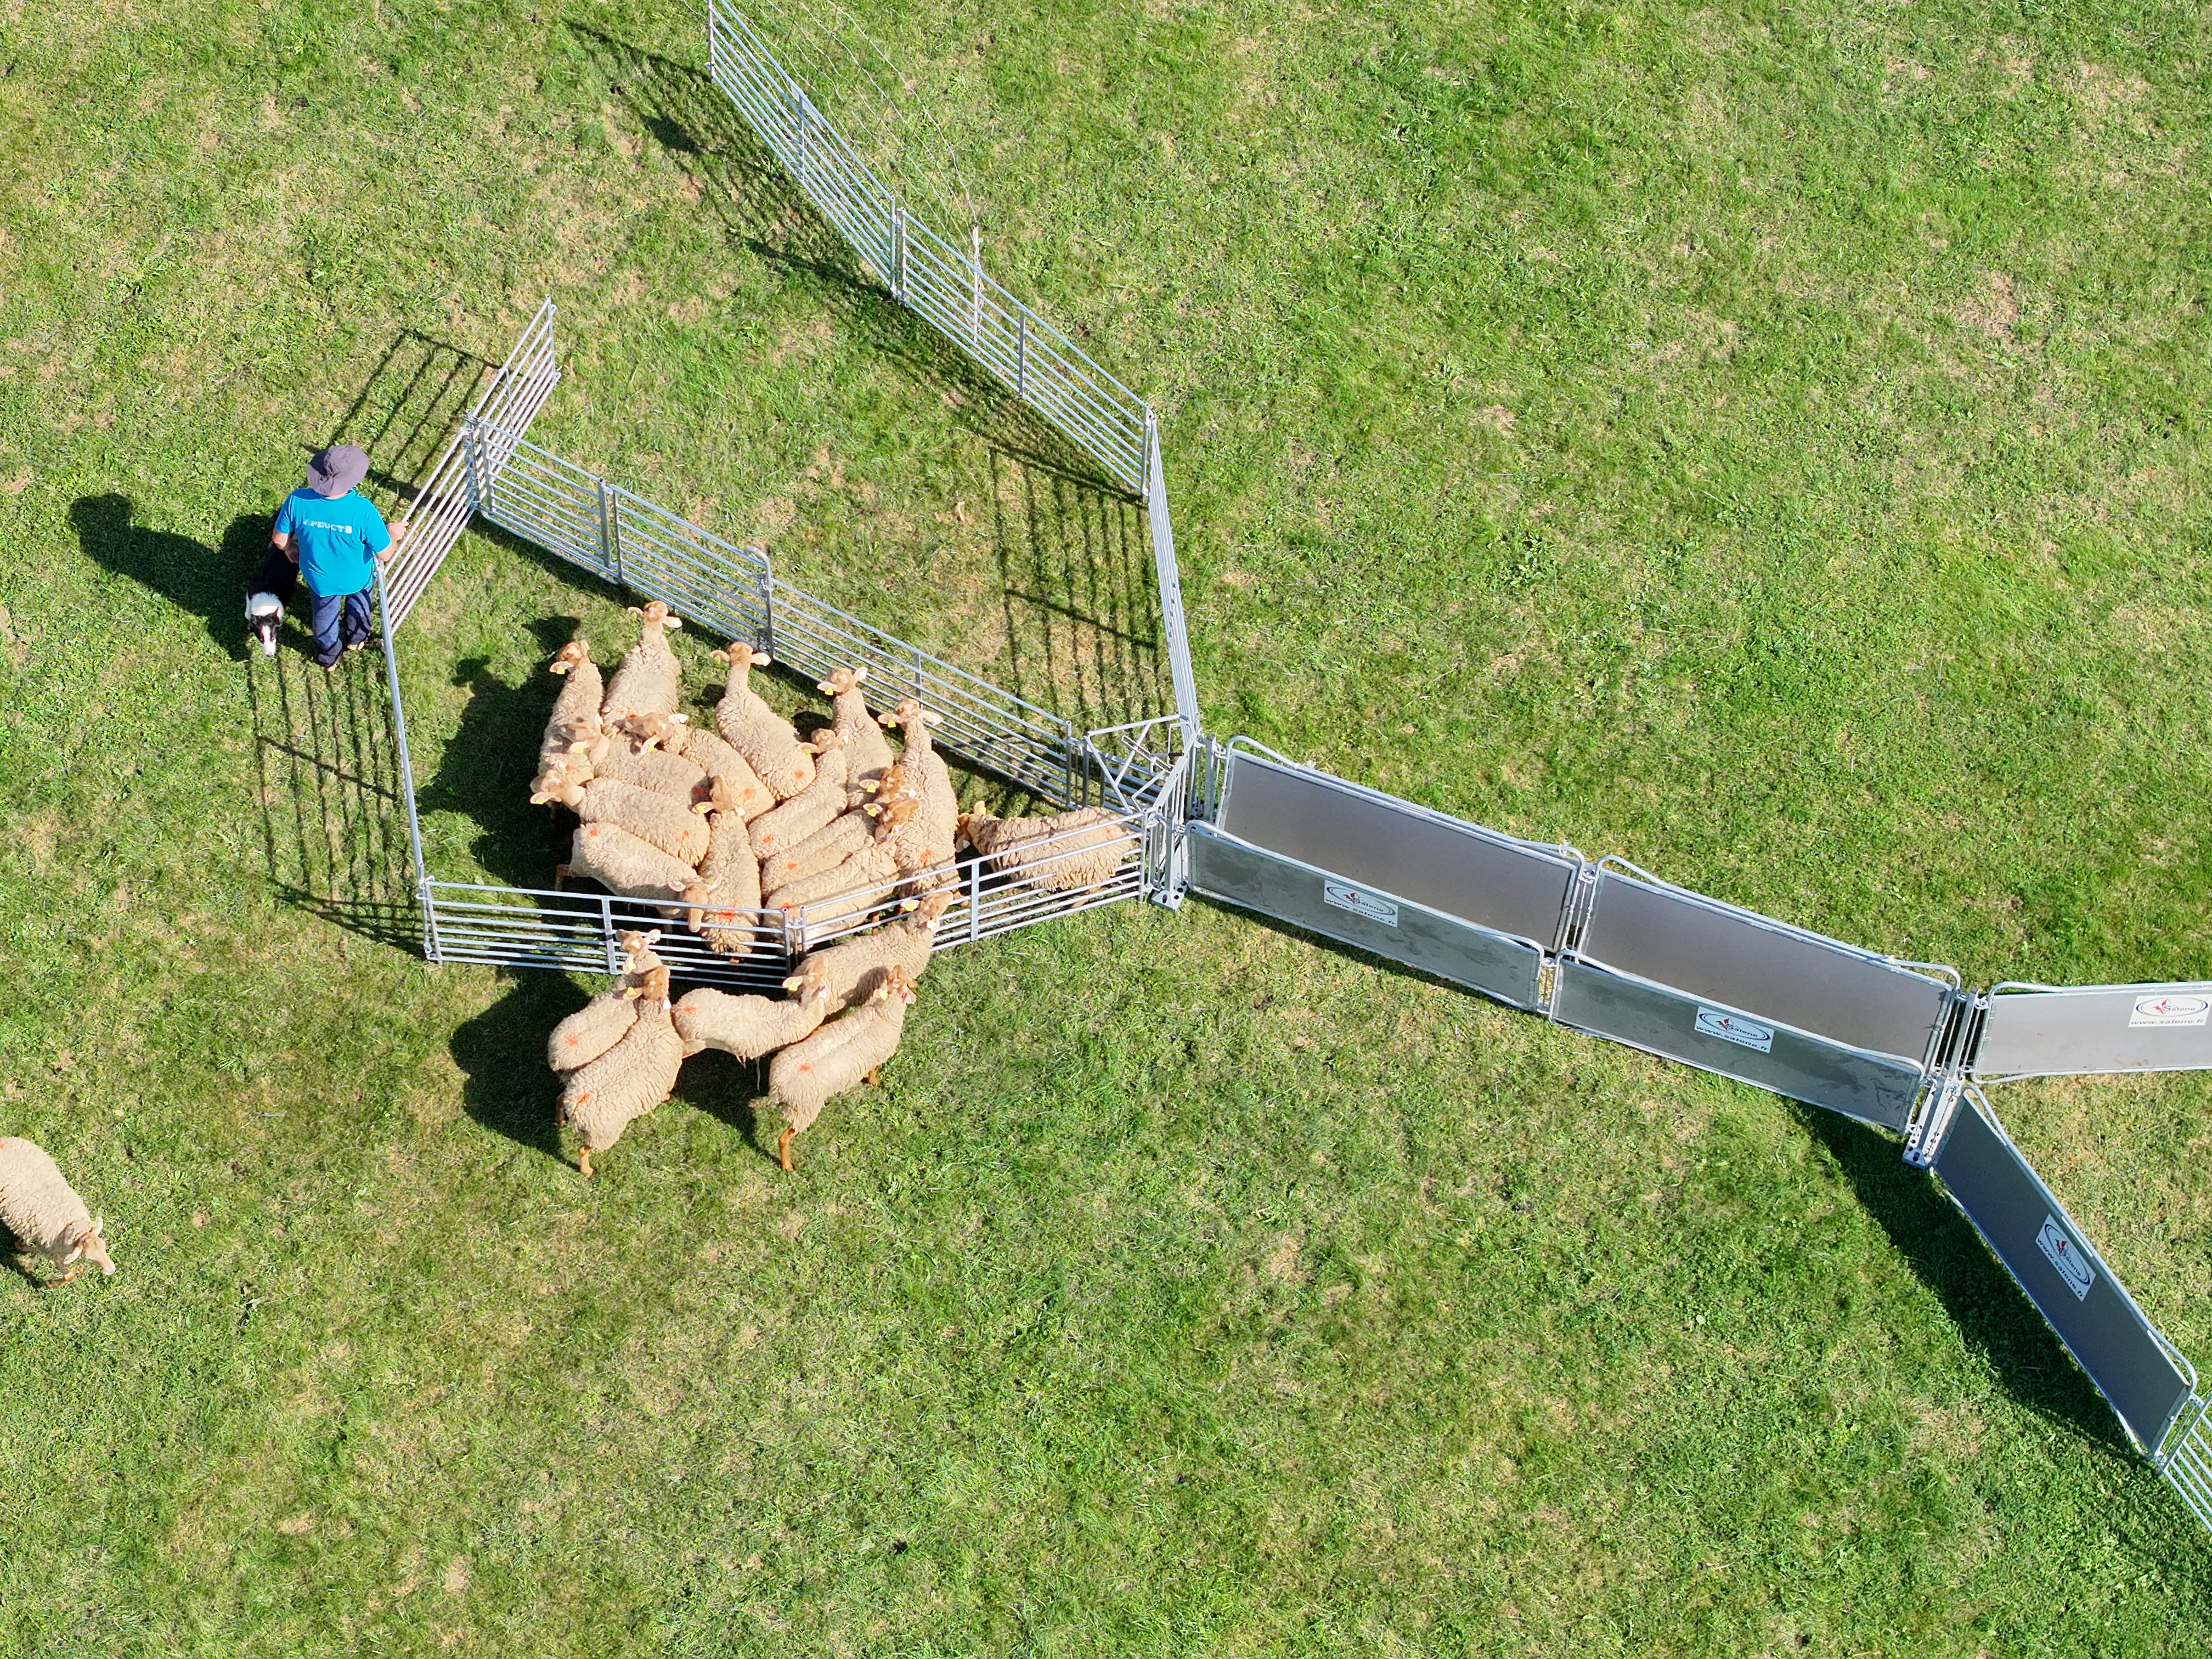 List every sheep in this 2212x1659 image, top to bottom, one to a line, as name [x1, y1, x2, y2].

sheep [601, 601, 683, 723]
sheep [715, 637, 813, 799]
sheep [538, 640, 604, 772]
sheep [816, 668, 891, 808]
sheep [879, 699, 966, 895]
sheep [548, 710, 709, 806]
sheep [624, 713, 776, 823]
sheep [752, 728, 849, 860]
sheep [530, 760, 711, 867]
sheep [761, 763, 906, 902]
sheep [690, 776, 762, 959]
sheep [760, 799, 921, 916]
sheep [956, 801, 1131, 892]
sheep [555, 822, 720, 932]
sheep [786, 890, 954, 1017]
sheep [547, 929, 663, 1080]
sheep [672, 954, 831, 1058]
sheep [554, 965, 685, 1178]
sheep [769, 965, 917, 1172]
sheep [0, 1137, 116, 1288]